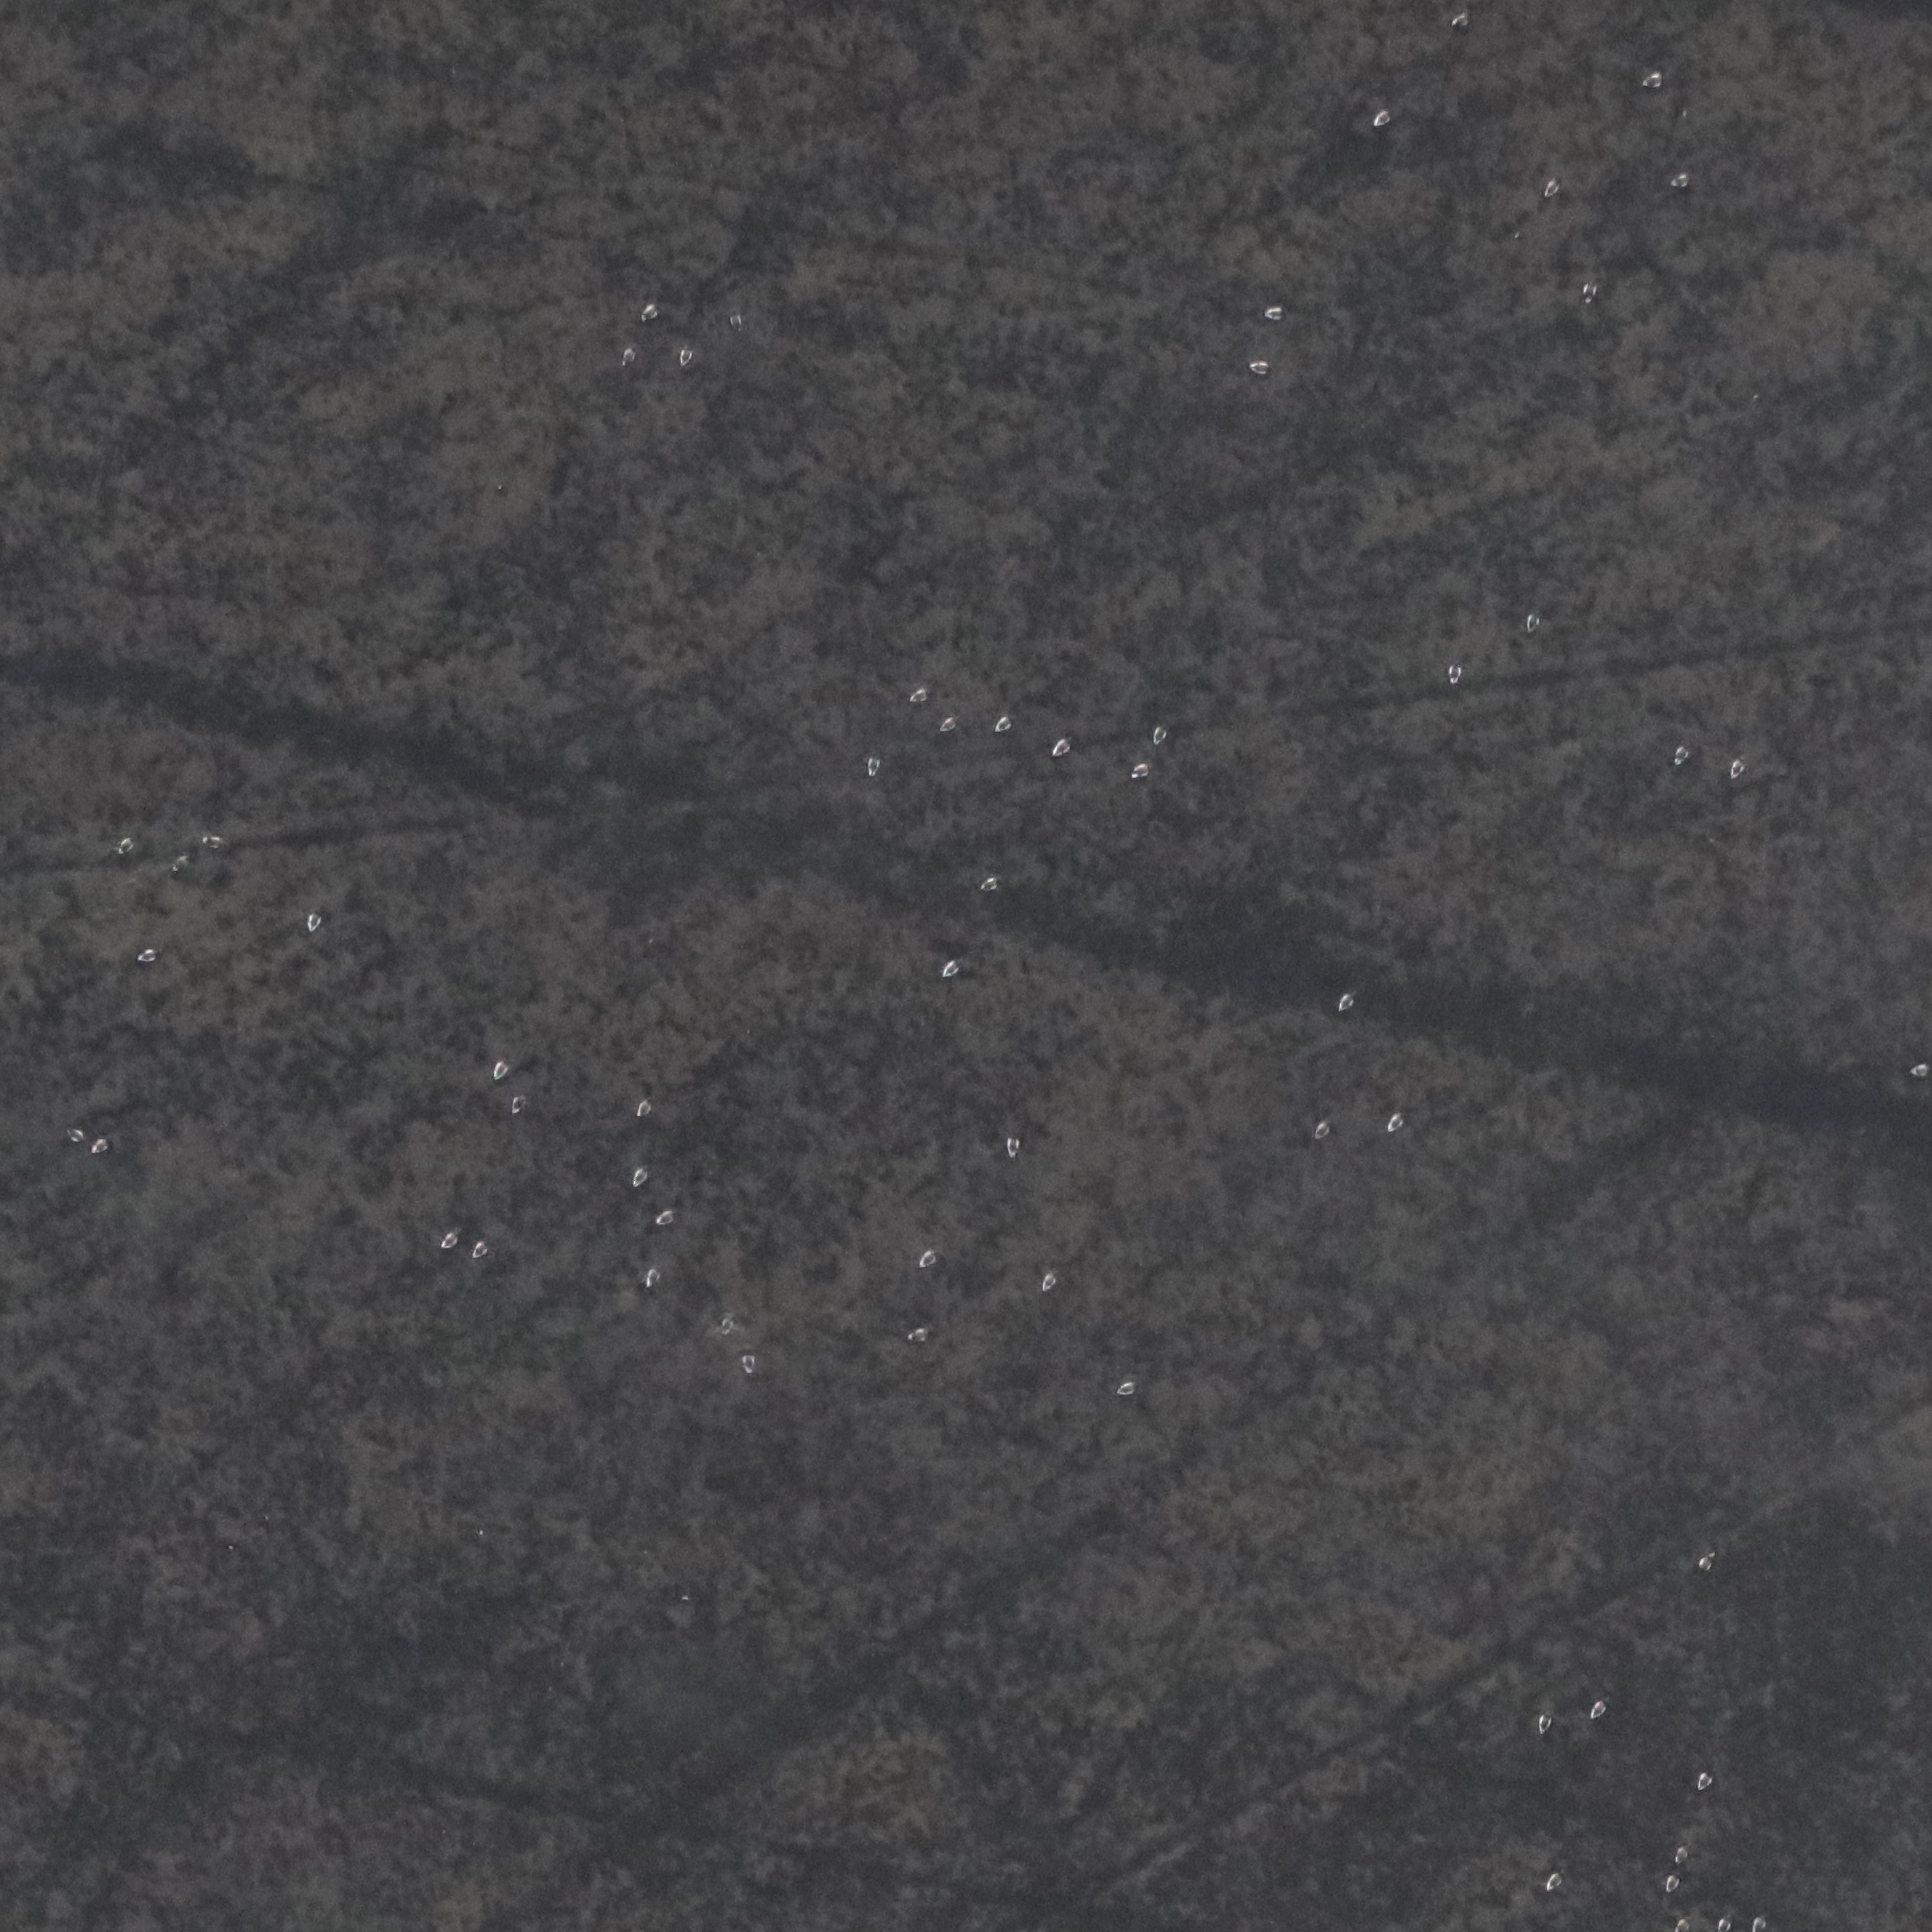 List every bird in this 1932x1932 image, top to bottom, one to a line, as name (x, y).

brant (1464, 24)
brant (1652, 80)
brant (1379, 112)
brant (1684, 189)
brant (1552, 194)
brant (1596, 293)
brant (663, 307)
brant (1273, 316)
brant (737, 319)
brant (685, 355)
brant (632, 357)
brant (1266, 367)
brant (1539, 618)
brant (1461, 674)
brant (917, 692)
brant (1007, 721)
brant (948, 724)
brant (1156, 730)
brant (1061, 751)
brant (1679, 752)
brant (875, 765)
brant (1738, 768)
brant (1141, 773)
brant (216, 841)
brant (120, 843)
brant (186, 869)
brant (992, 889)
brant (315, 927)
brant (149, 962)
brant (952, 970)
brant (949, 981)
brant (1360, 992)
brant (497, 1067)
brant (1924, 1071)
brant (516, 1107)
brant (647, 1110)
brant (1321, 1125)
brant (1399, 1126)
brant (78, 1132)
brant (108, 1139)
brant (1004, 1149)
brant (645, 1185)
brant (671, 1214)
brant (449, 1241)
brant (481, 1248)
brant (935, 1256)
brant (647, 1270)
brant (1053, 1279)
brant (731, 1325)
brant (917, 1325)
brant (759, 1361)
brant (1136, 1384)
brant (1706, 1563)
brant (1600, 1714)
brant (1538, 1727)
brant (1705, 1789)
brant (1671, 1855)
brant (1552, 1877)
brant (1668, 1884)
brant (1762, 1925)